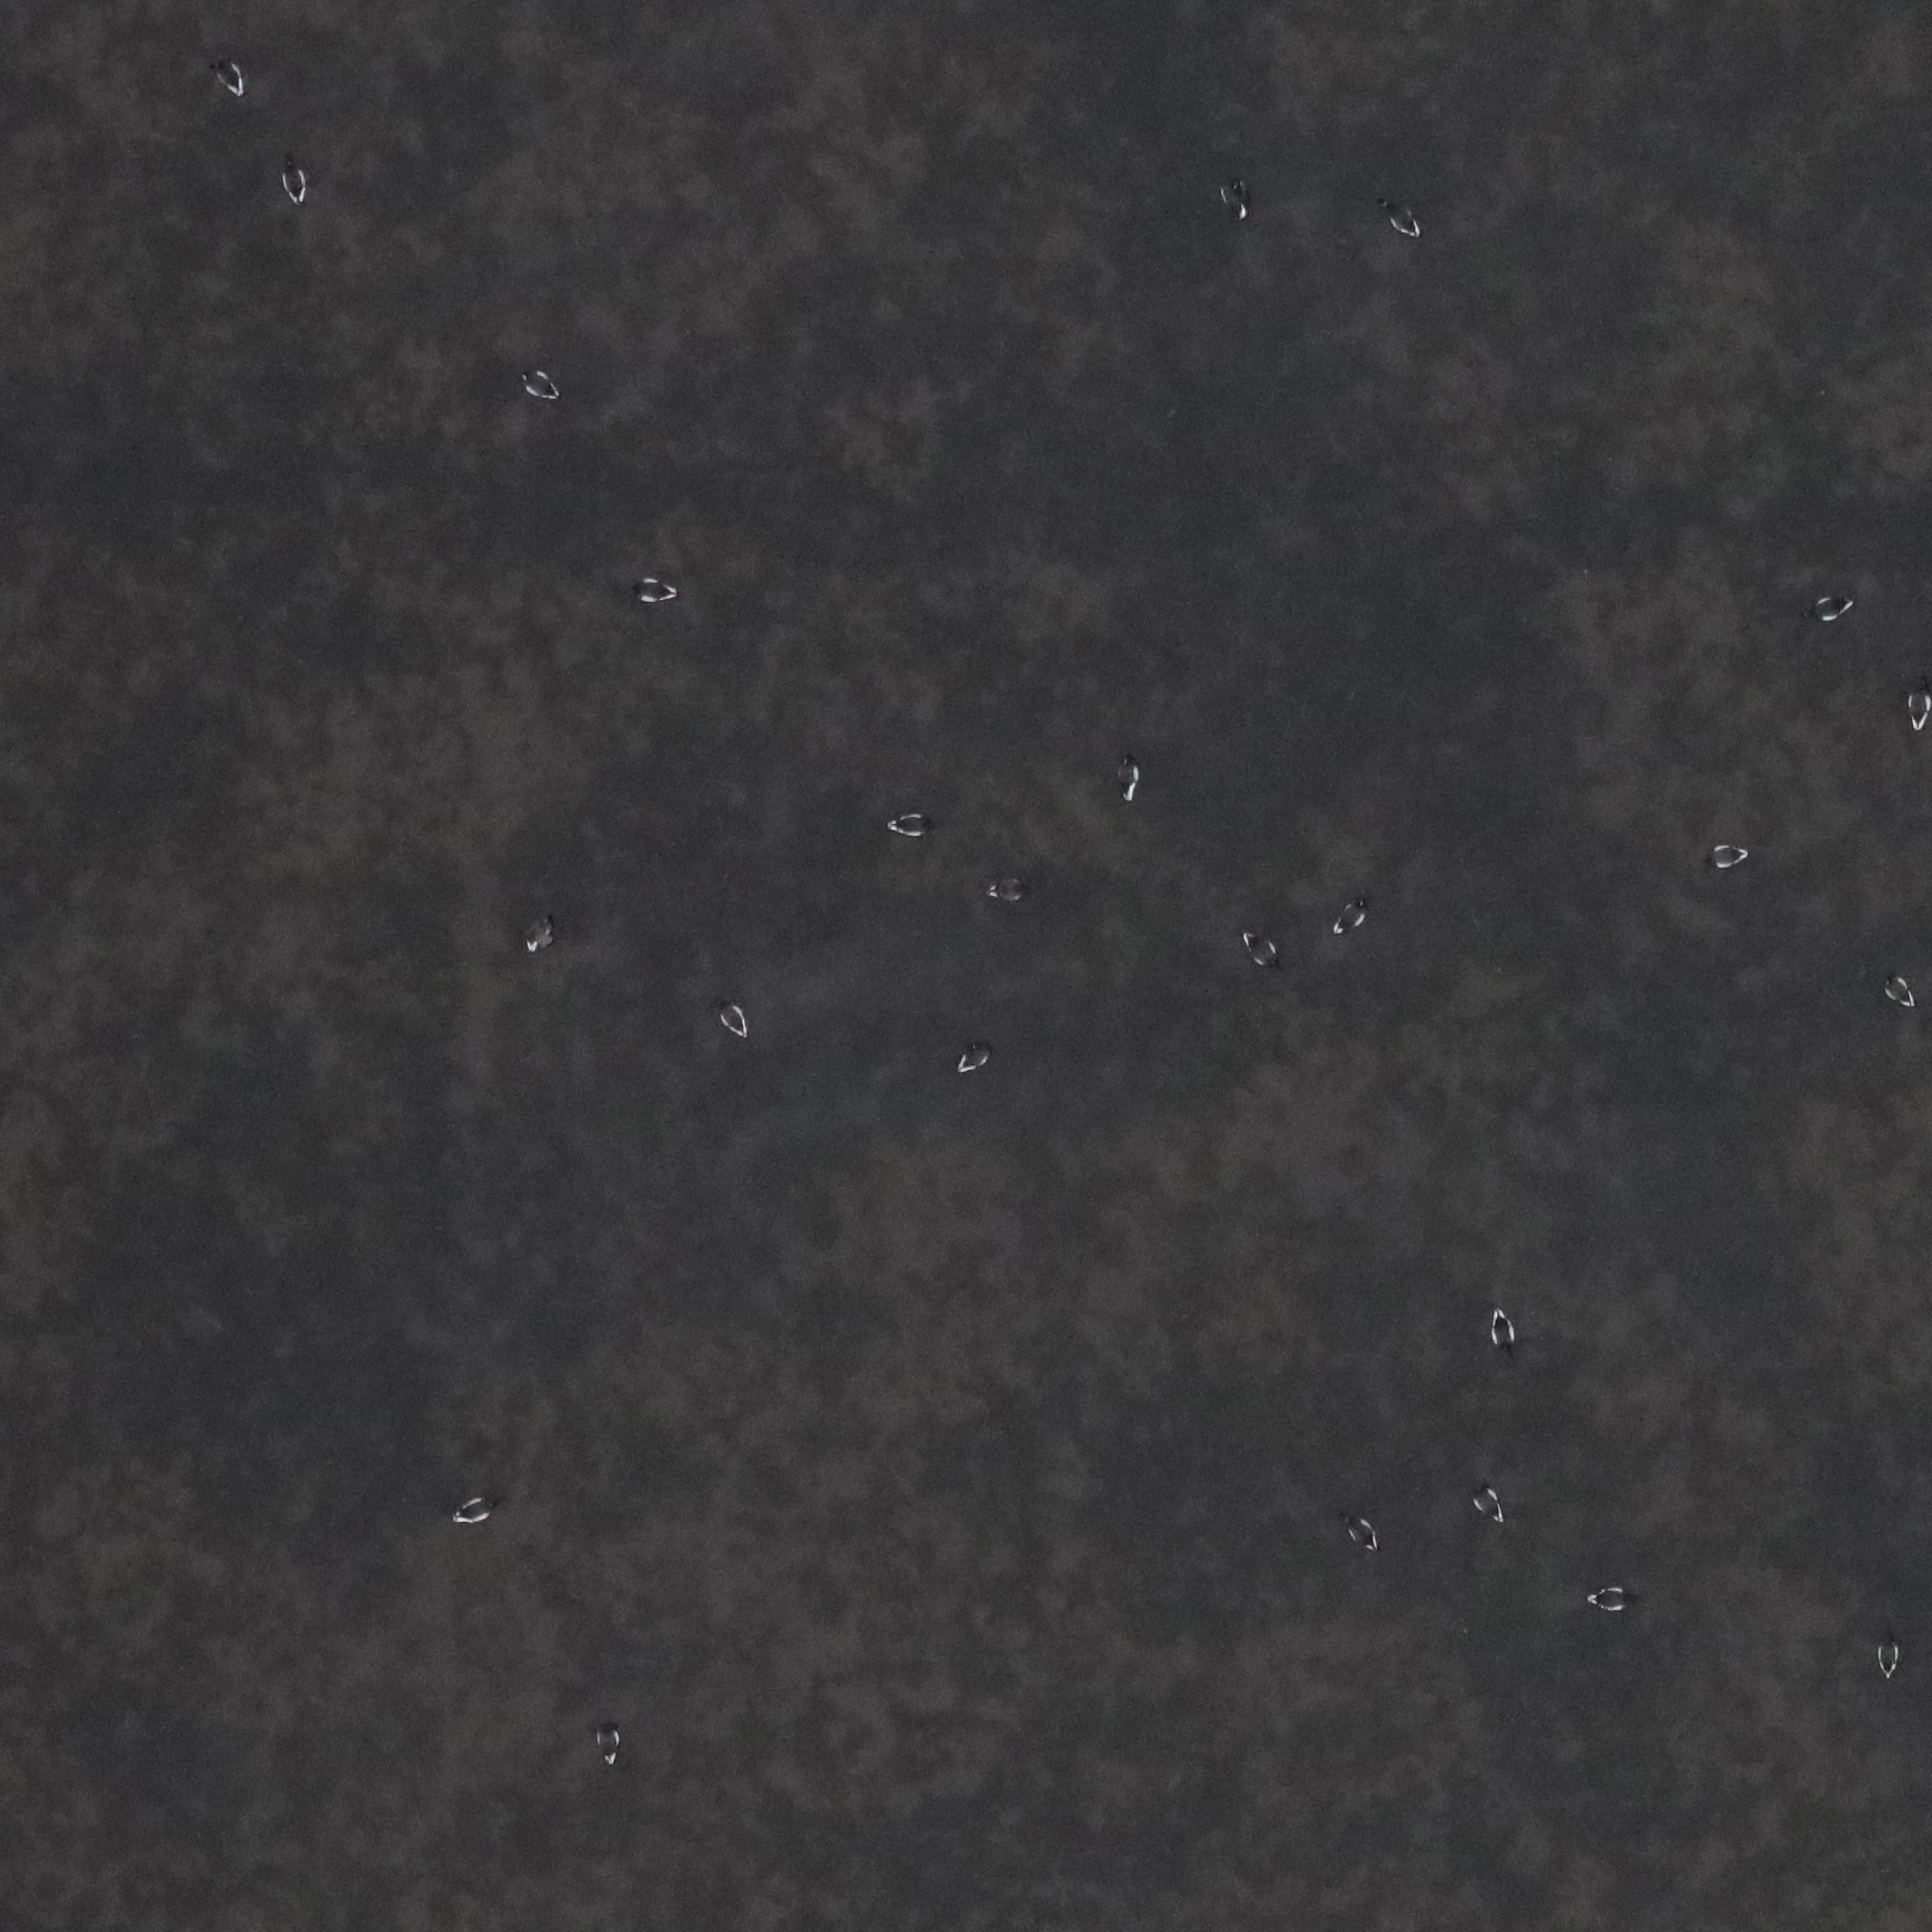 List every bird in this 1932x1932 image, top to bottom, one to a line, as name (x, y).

brant (229, 77)
brant (295, 183)
brant (1237, 203)
brant (1402, 221)
brant (540, 385)
brant (653, 590)
brant (1831, 609)
brant (1920, 705)
brant (1130, 778)
brant (912, 824)
brant (1727, 857)
brant (1009, 890)
brant (1352, 918)
brant (543, 936)
brant (1260, 950)
brant (1899, 990)
brant (731, 1018)
brant (975, 1058)
brant (1504, 1332)
brant (1490, 1503)
brant (475, 1511)
brant (1362, 1533)
brant (1611, 1600)
brant (1889, 1656)
brant (609, 1742)